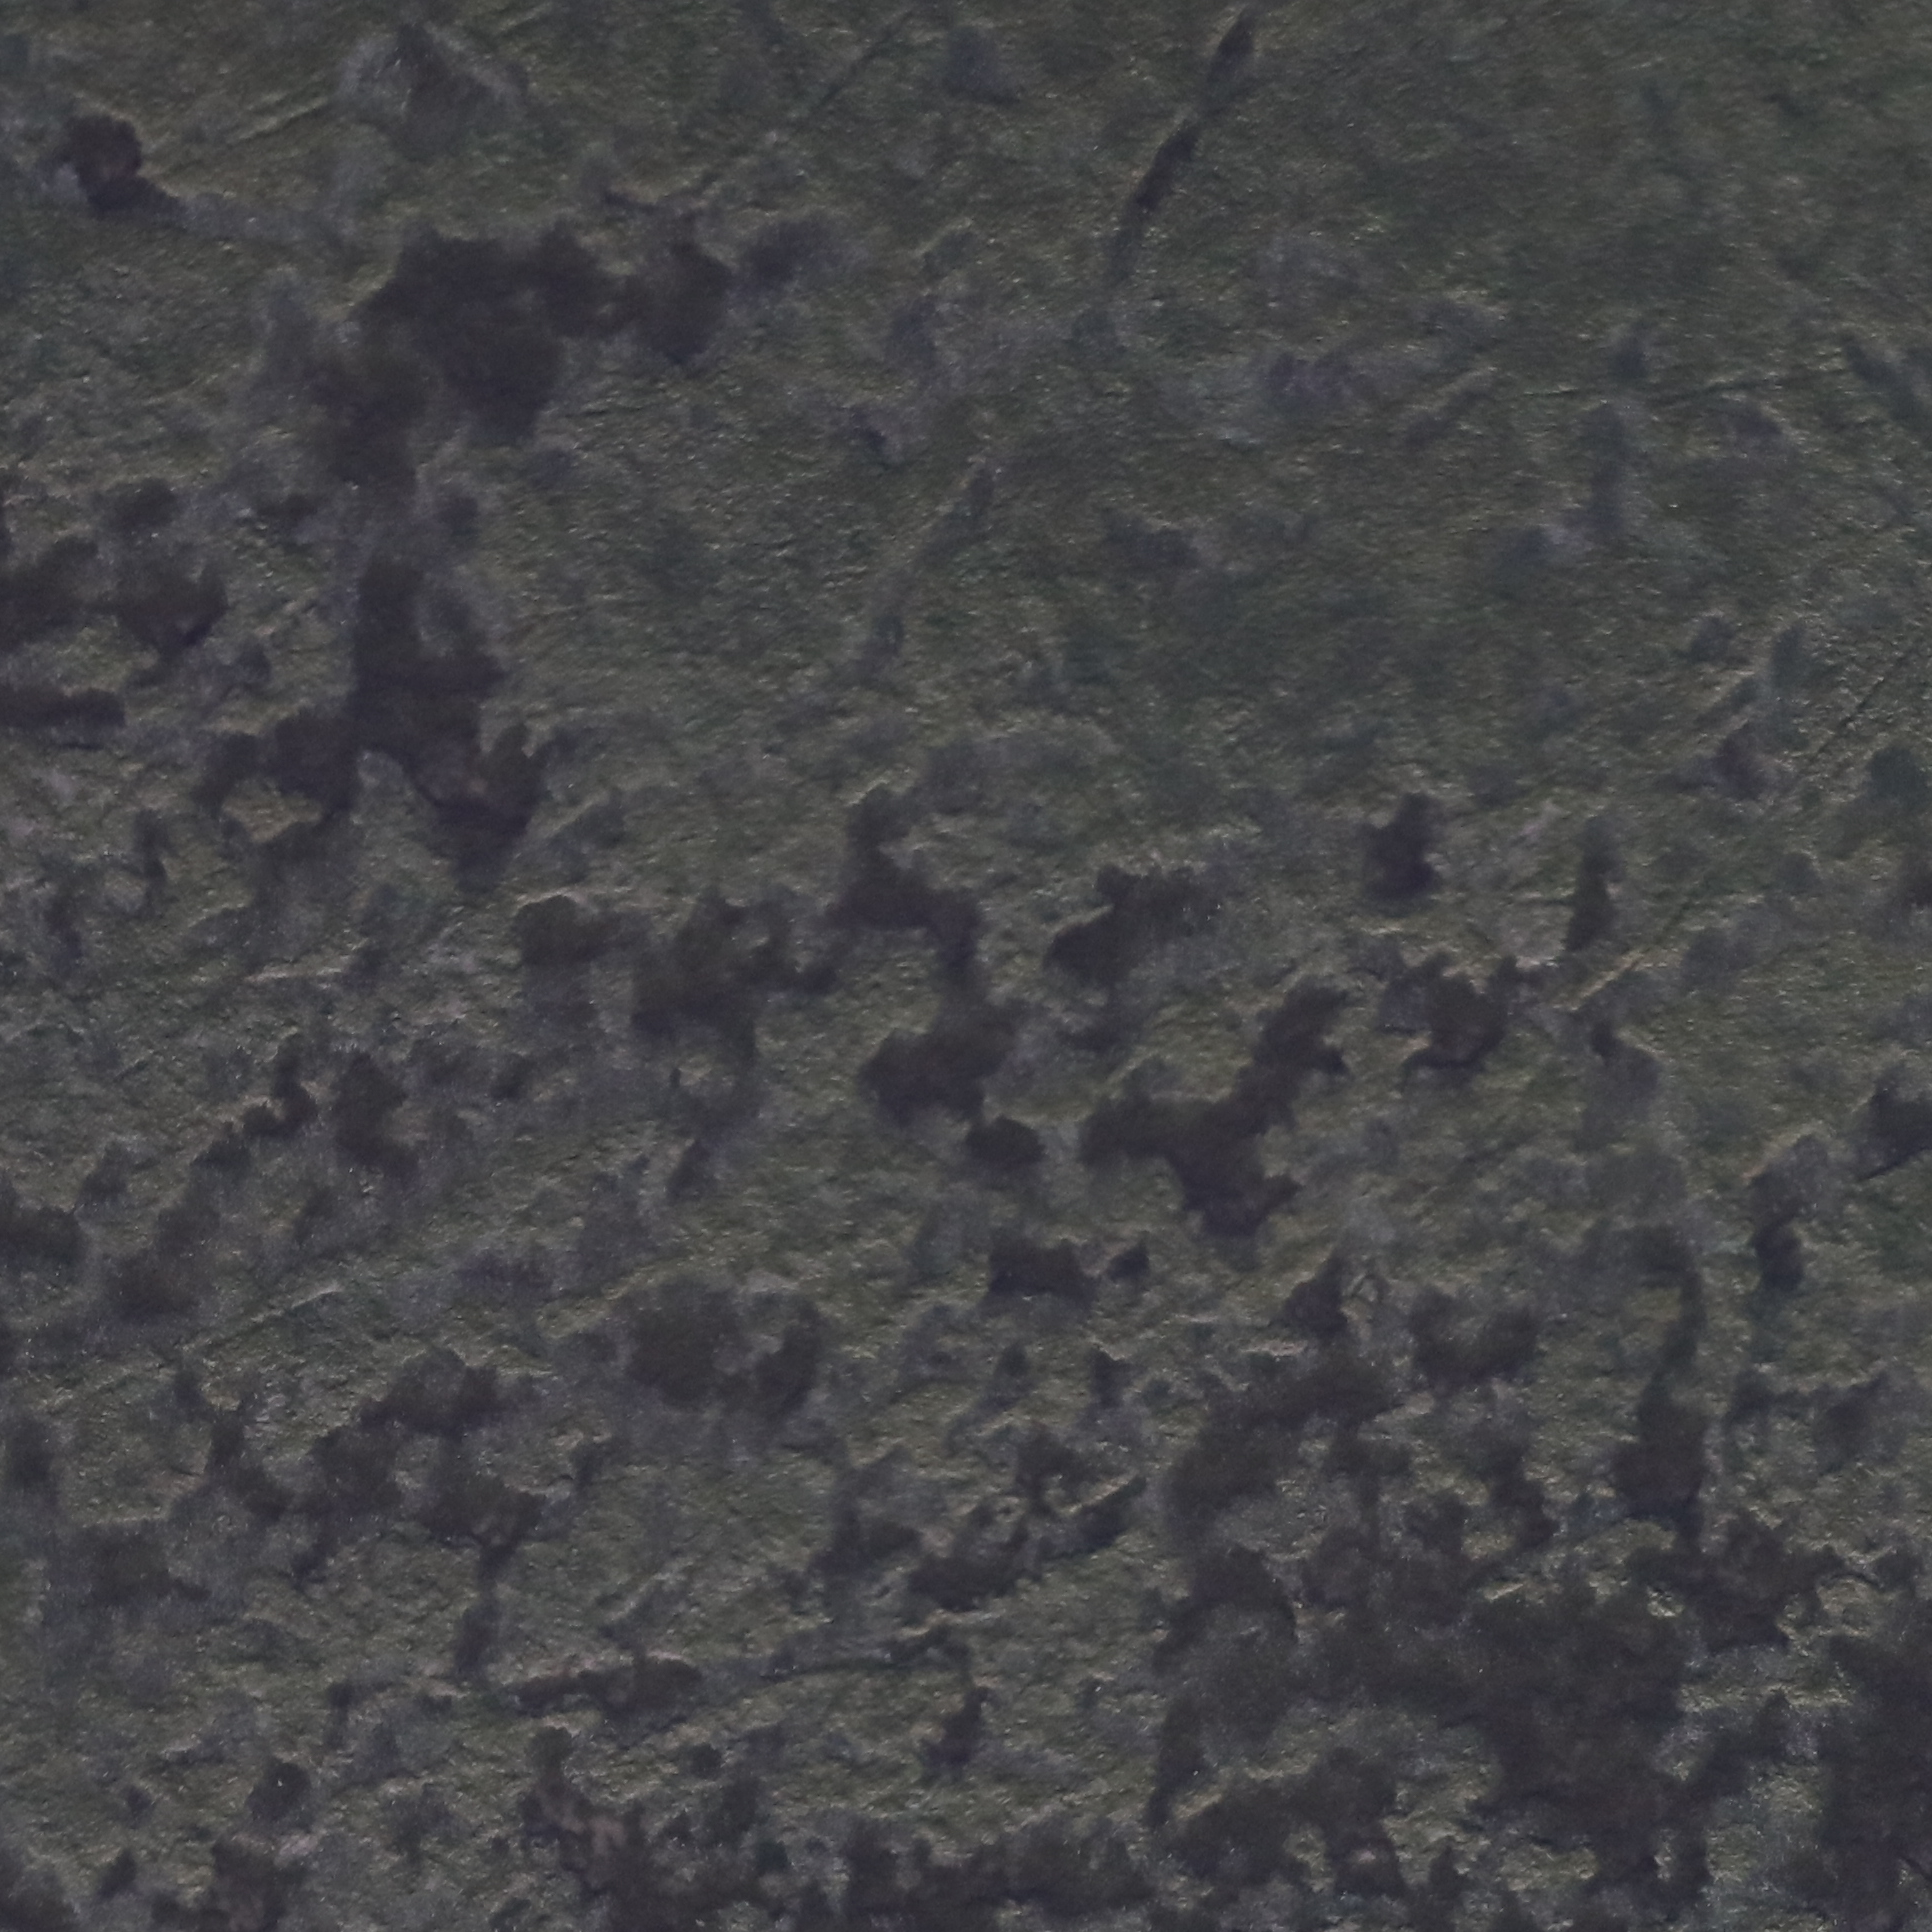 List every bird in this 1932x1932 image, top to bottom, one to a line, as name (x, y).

None